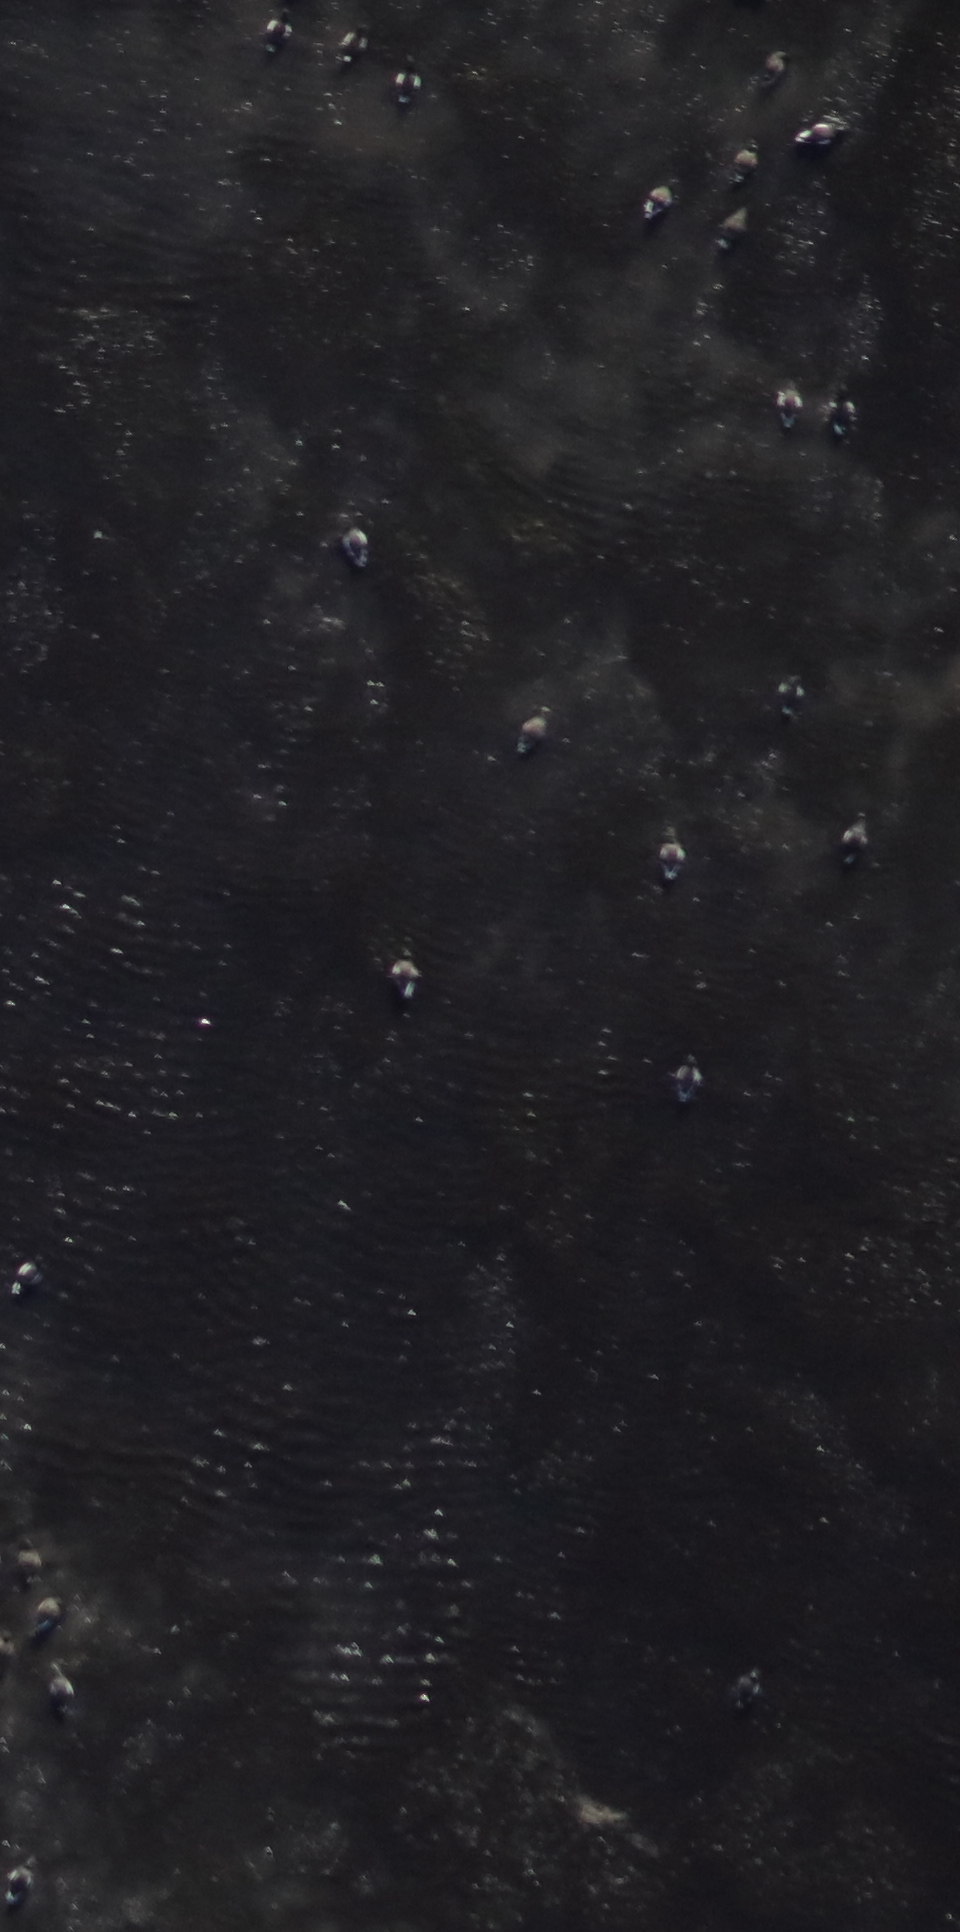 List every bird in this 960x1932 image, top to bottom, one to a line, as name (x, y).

brant (277, 34)
brant (355, 52)
brant (773, 71)
brant (403, 76)
brant (823, 133)
brant (743, 158)
brant (660, 201)
brant (732, 225)
brant (792, 397)
brant (841, 414)
brant (353, 545)
brant (794, 689)
brant (537, 731)
brant (854, 834)
brant (671, 857)
brant (405, 974)
brant (687, 1079)
brant (29, 1275)
brant (29, 1560)
brant (50, 1614)
brant (4, 1650)
brant (749, 1688)
brant (62, 1690)
brant (20, 1883)